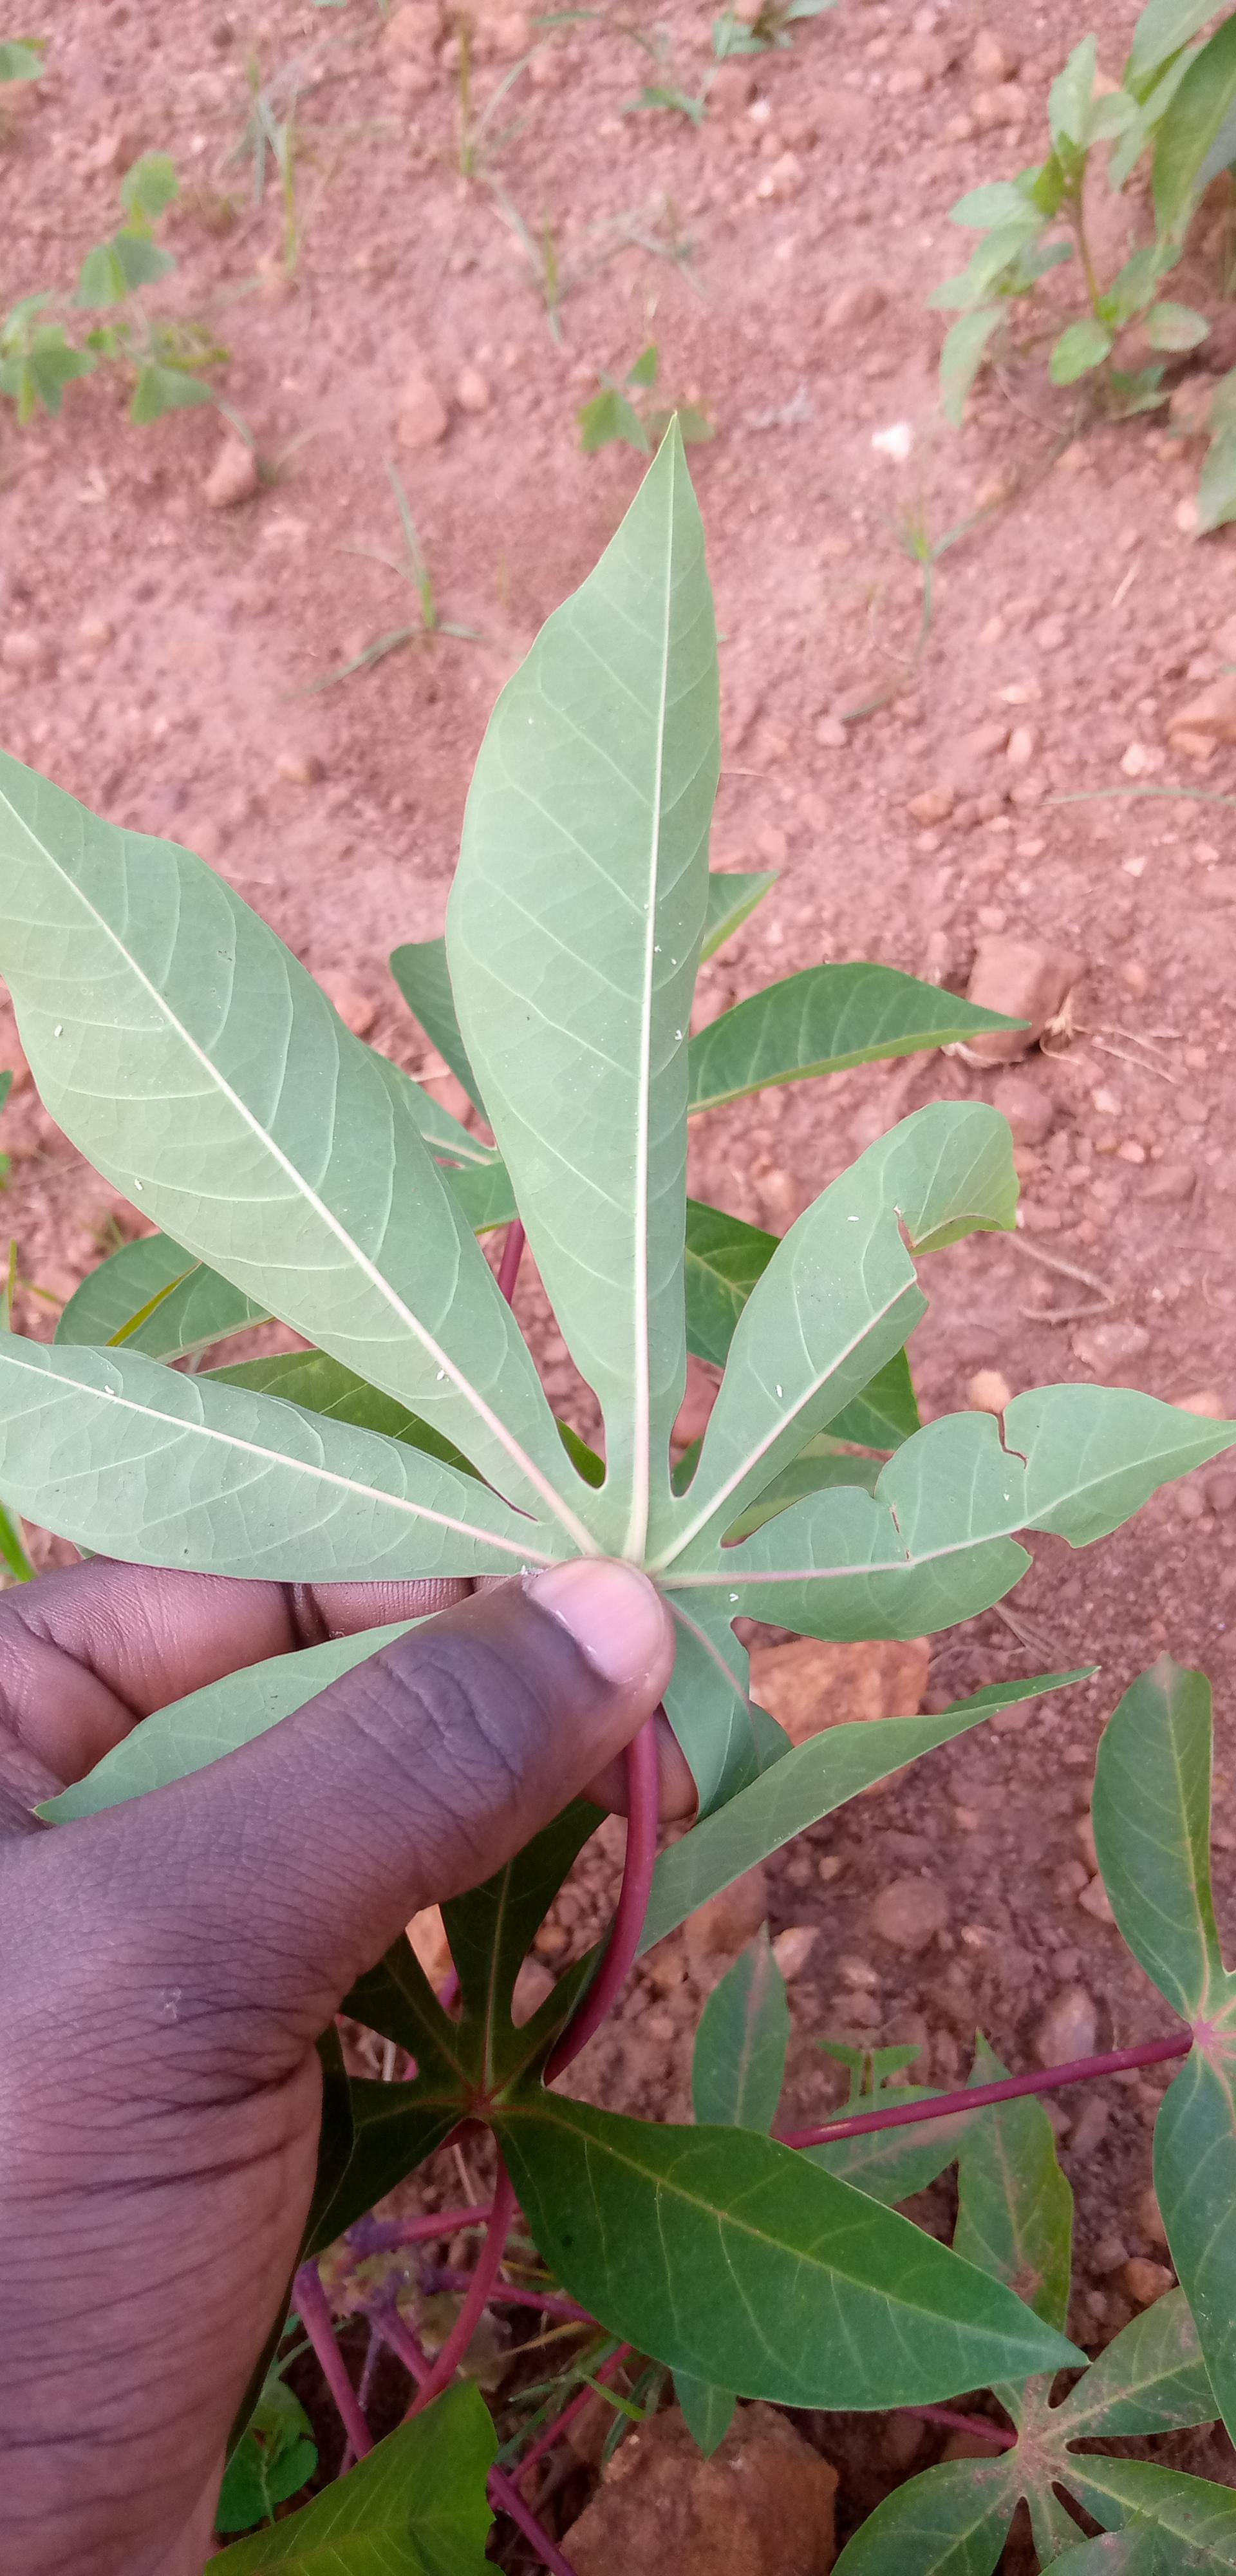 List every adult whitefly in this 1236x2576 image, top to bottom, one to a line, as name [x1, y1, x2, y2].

whitefly [652, 943, 664, 954]
whitefly [670, 956, 679, 969]
whitefly [53, 1022, 63, 1039]
whitefly [673, 1028, 686, 1041]
whitefly [133, 1176, 144, 1192]
whitefly [846, 1215, 861, 1224]
whitefly [435, 1367, 447, 1382]
whitefly [774, 1382, 785, 1400]
whitefly [102, 1383, 115, 1397]
whitefly [1002, 1491, 1013, 1502]
whitefly [727, 1590, 742, 1604]